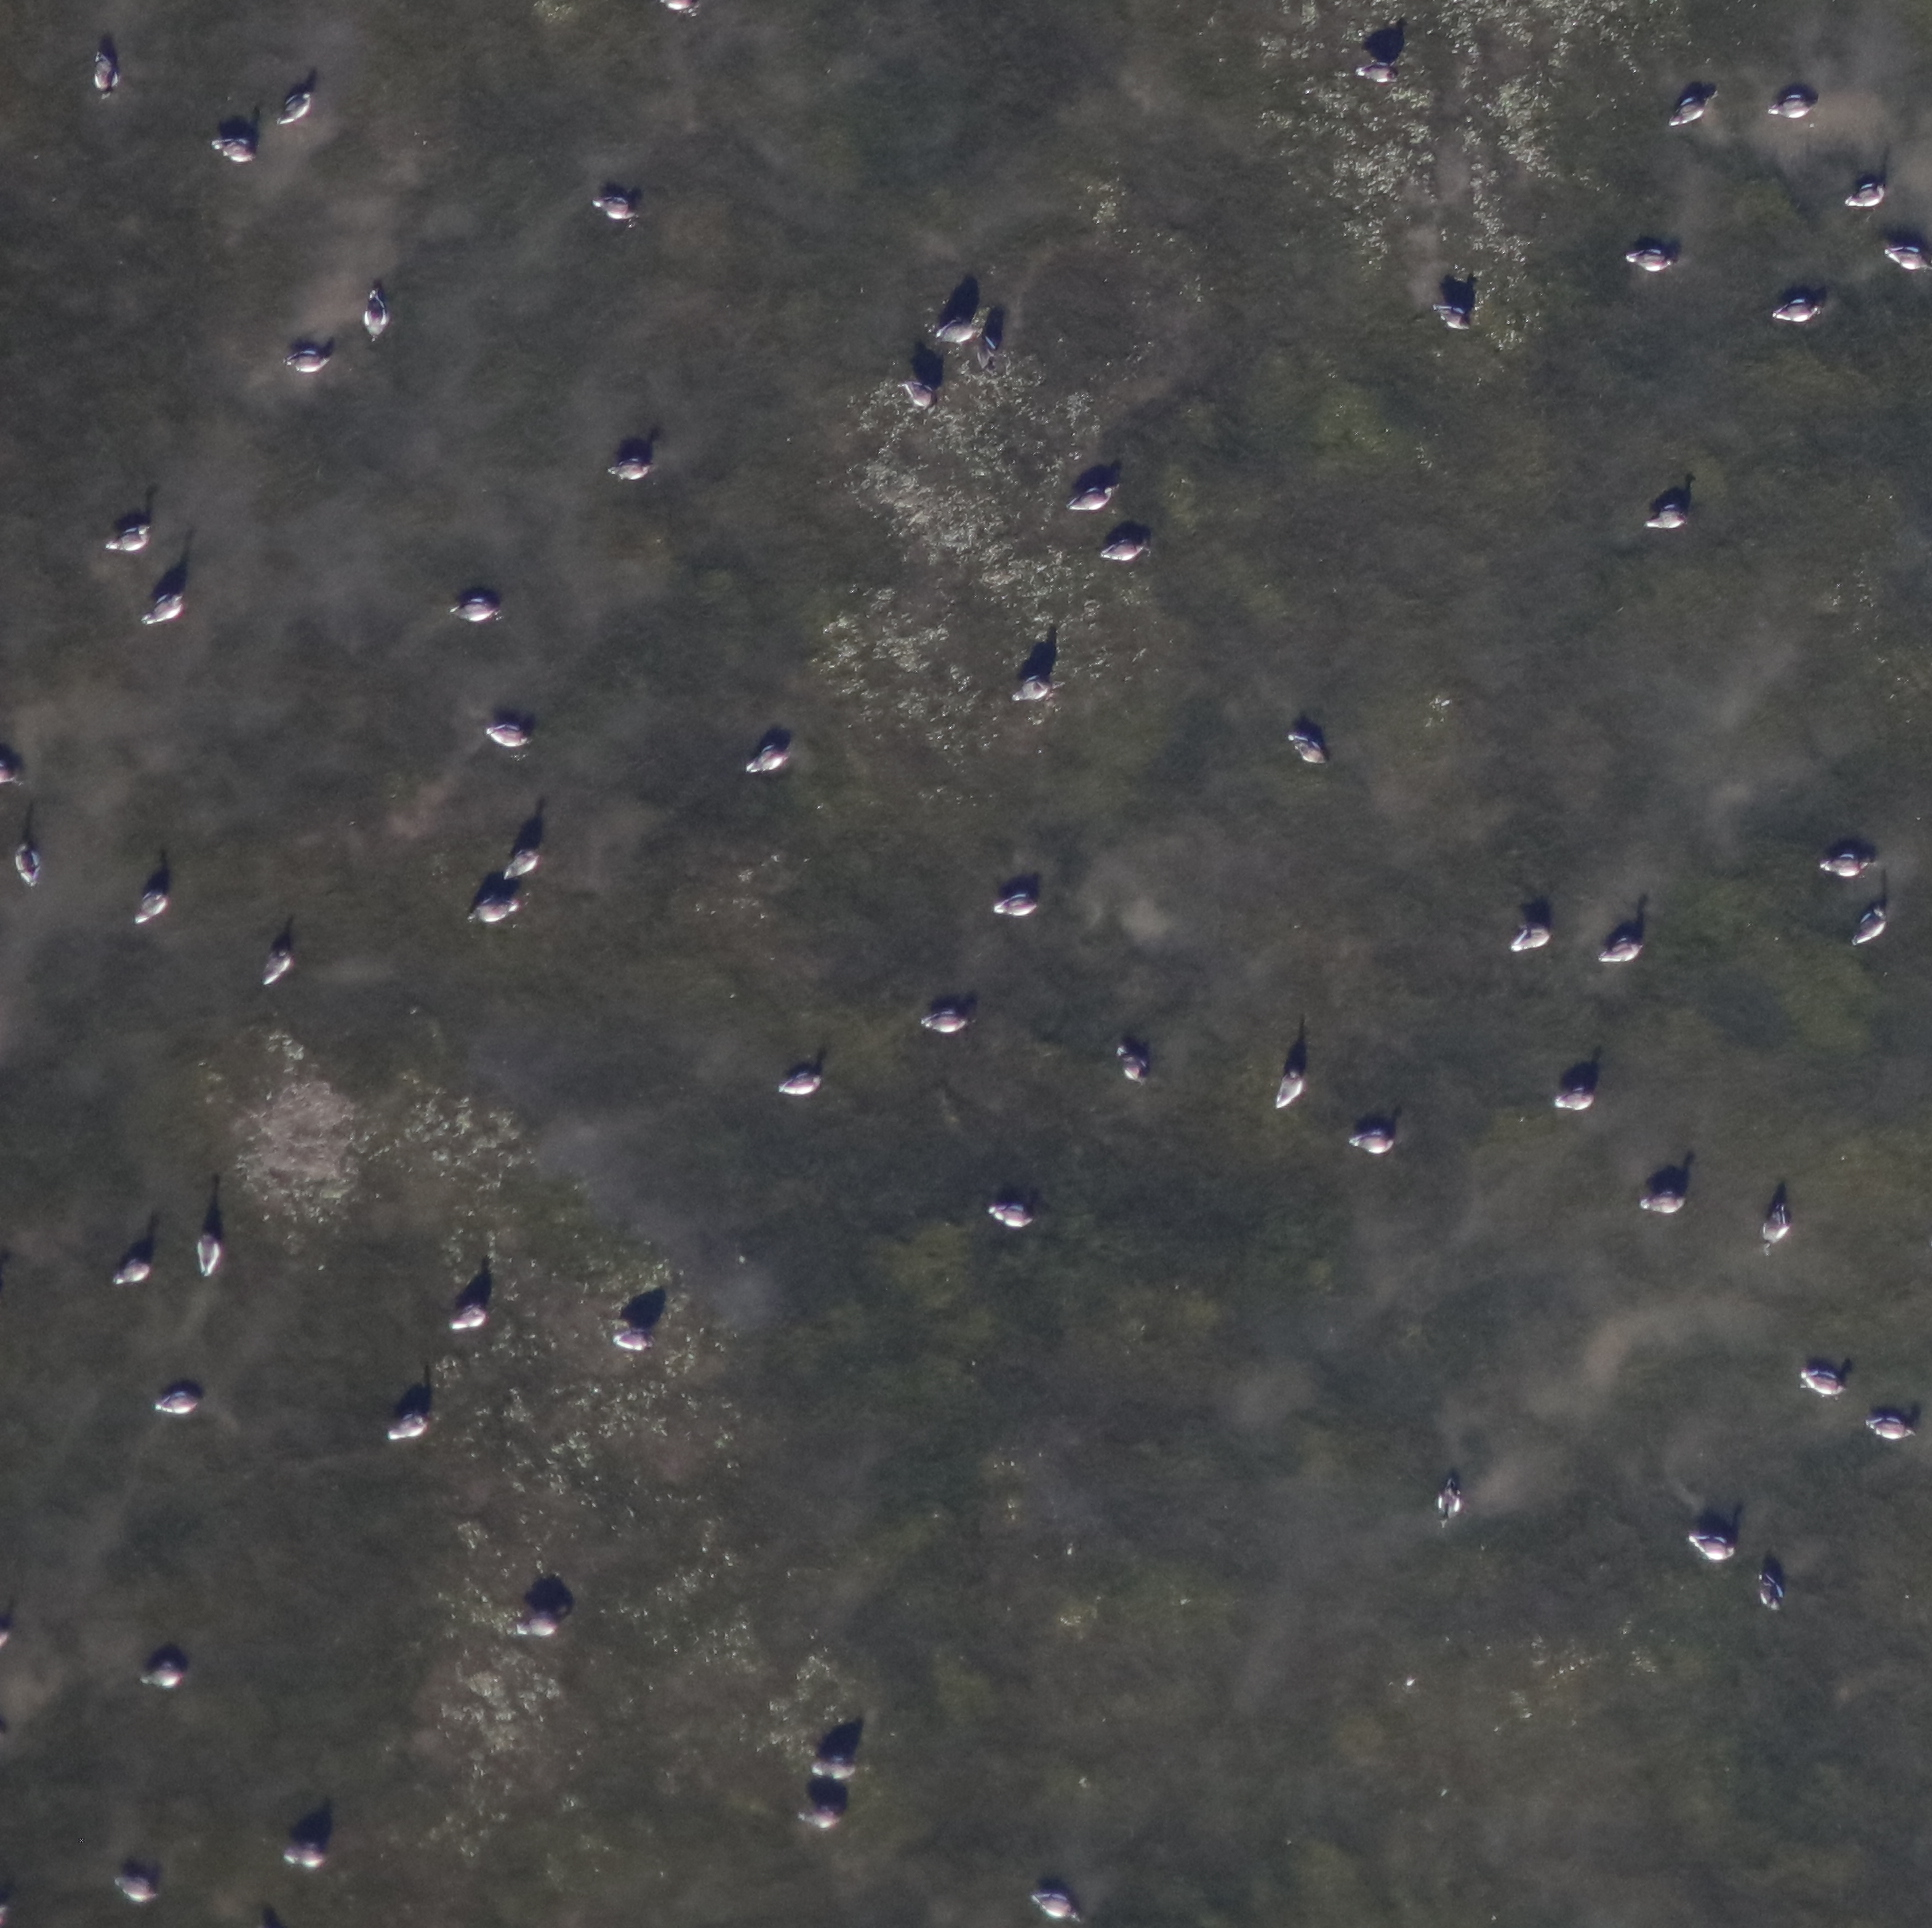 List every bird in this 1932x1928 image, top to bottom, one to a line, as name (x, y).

brant (107, 72)
brant (1383, 75)
brant (1791, 105)
brant (298, 106)
brant (1689, 111)
brant (238, 148)
brant (1865, 195)
brant (615, 206)
brant (1908, 256)
brant (1651, 261)
brant (1799, 309)
brant (377, 314)
brant (1456, 319)
brant (958, 332)
brant (311, 360)
brant (920, 394)
brant (633, 468)
brant (1093, 498)
brant (1667, 515)
brant (132, 539)
brant (1124, 549)
brant (164, 606)
brant (479, 608)
brant (1036, 688)
brant (509, 736)
brant (1309, 749)
brant (772, 755)
brant (6, 774)
brant (520, 862)
brant (26, 866)
brant (1846, 866)
brant (1019, 904)
brant (153, 905)
brant (495, 908)
brant (1868, 924)
brant (1533, 936)
brant (1622, 949)
brant (272, 968)
brant (947, 1021)
brant (1133, 1066)
brant (804, 1081)
brant (1287, 1087)
brant (1574, 1099)
brant (1374, 1140)
brant (1663, 1202)
brant (1014, 1214)
brant (1774, 1227)
brant (212, 1248)
brant (135, 1270)
brant (463, 1318)
brant (632, 1337)
brant (1822, 1380)
brant (181, 1402)
brant (408, 1424)
brant (1890, 1430)
brant (1450, 1501)
brant (1711, 1548)
brant (1770, 1590)
brant (540, 1621)
brant (166, 1674)
brant (833, 1765)
brant (813, 1817)
brant (307, 1854)
brant (137, 1887)
brant (1060, 1903)